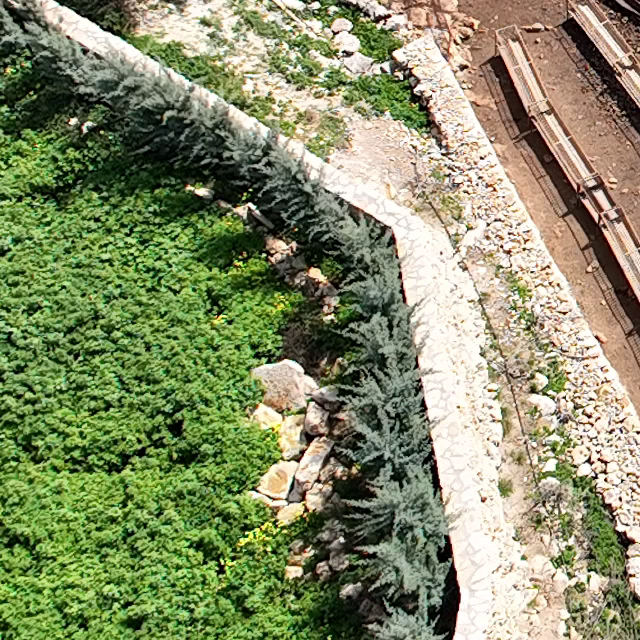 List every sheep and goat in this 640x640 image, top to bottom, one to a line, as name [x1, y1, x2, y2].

None